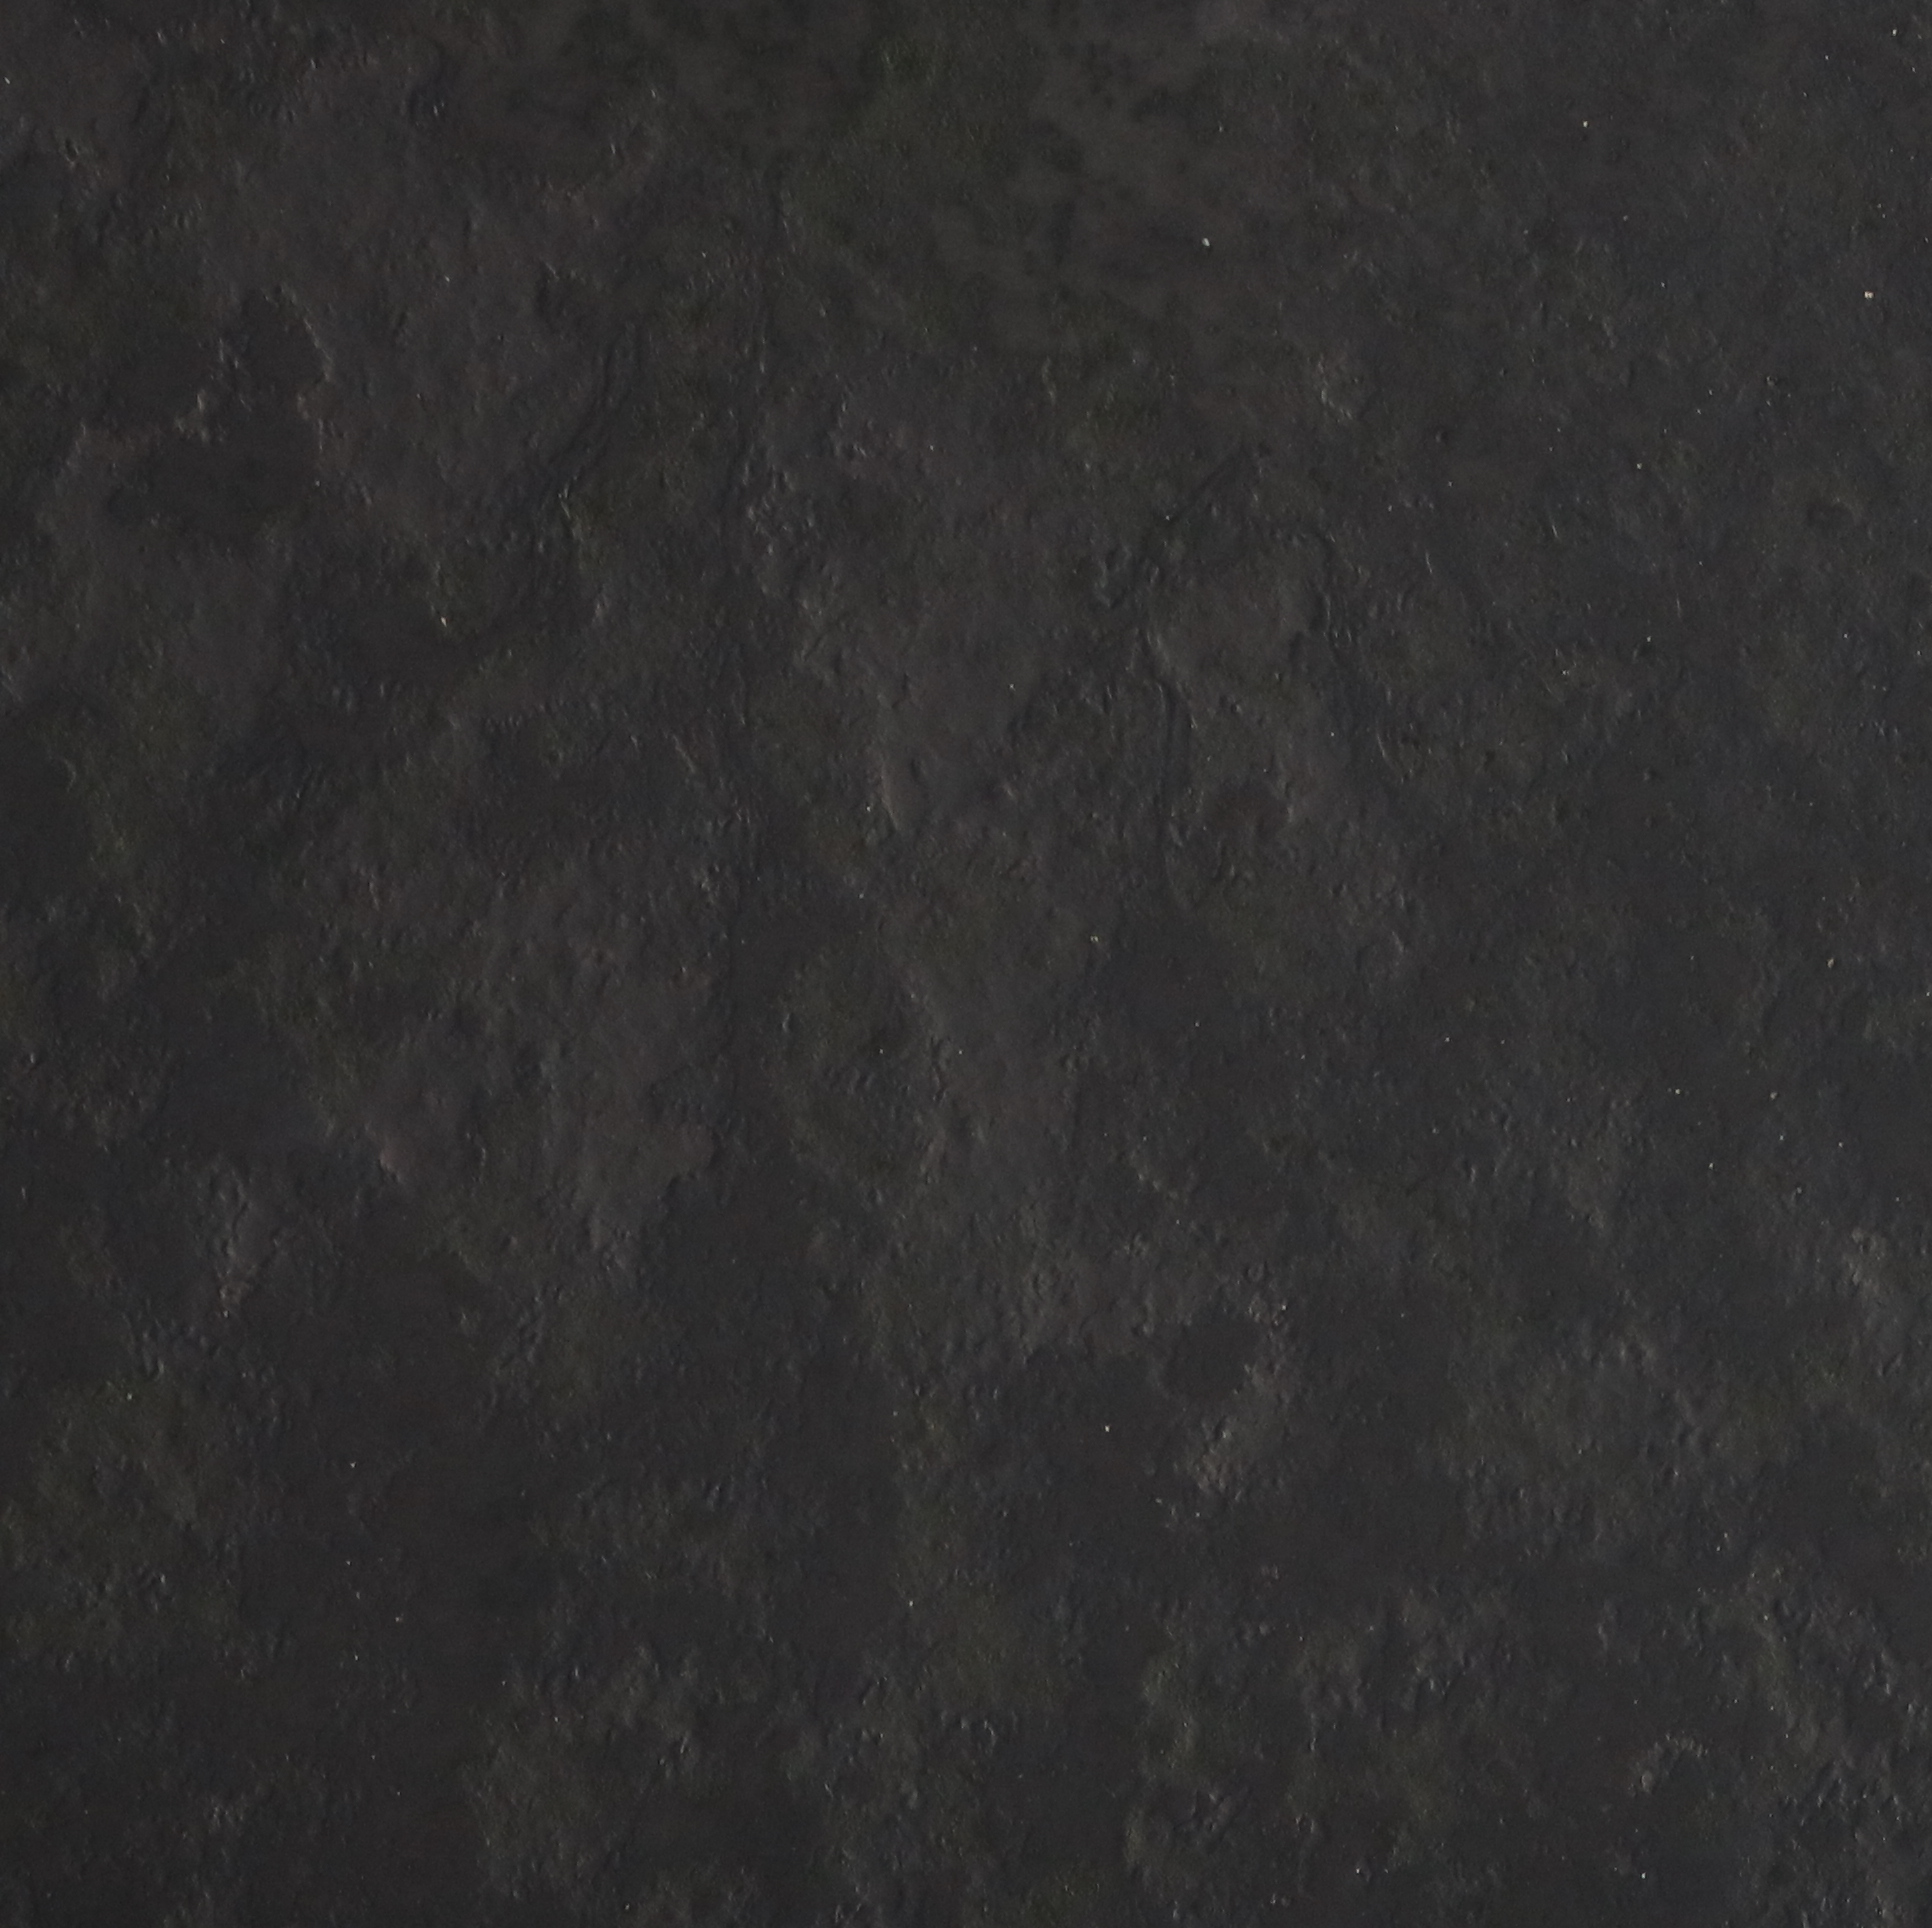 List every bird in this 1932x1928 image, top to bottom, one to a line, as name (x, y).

None